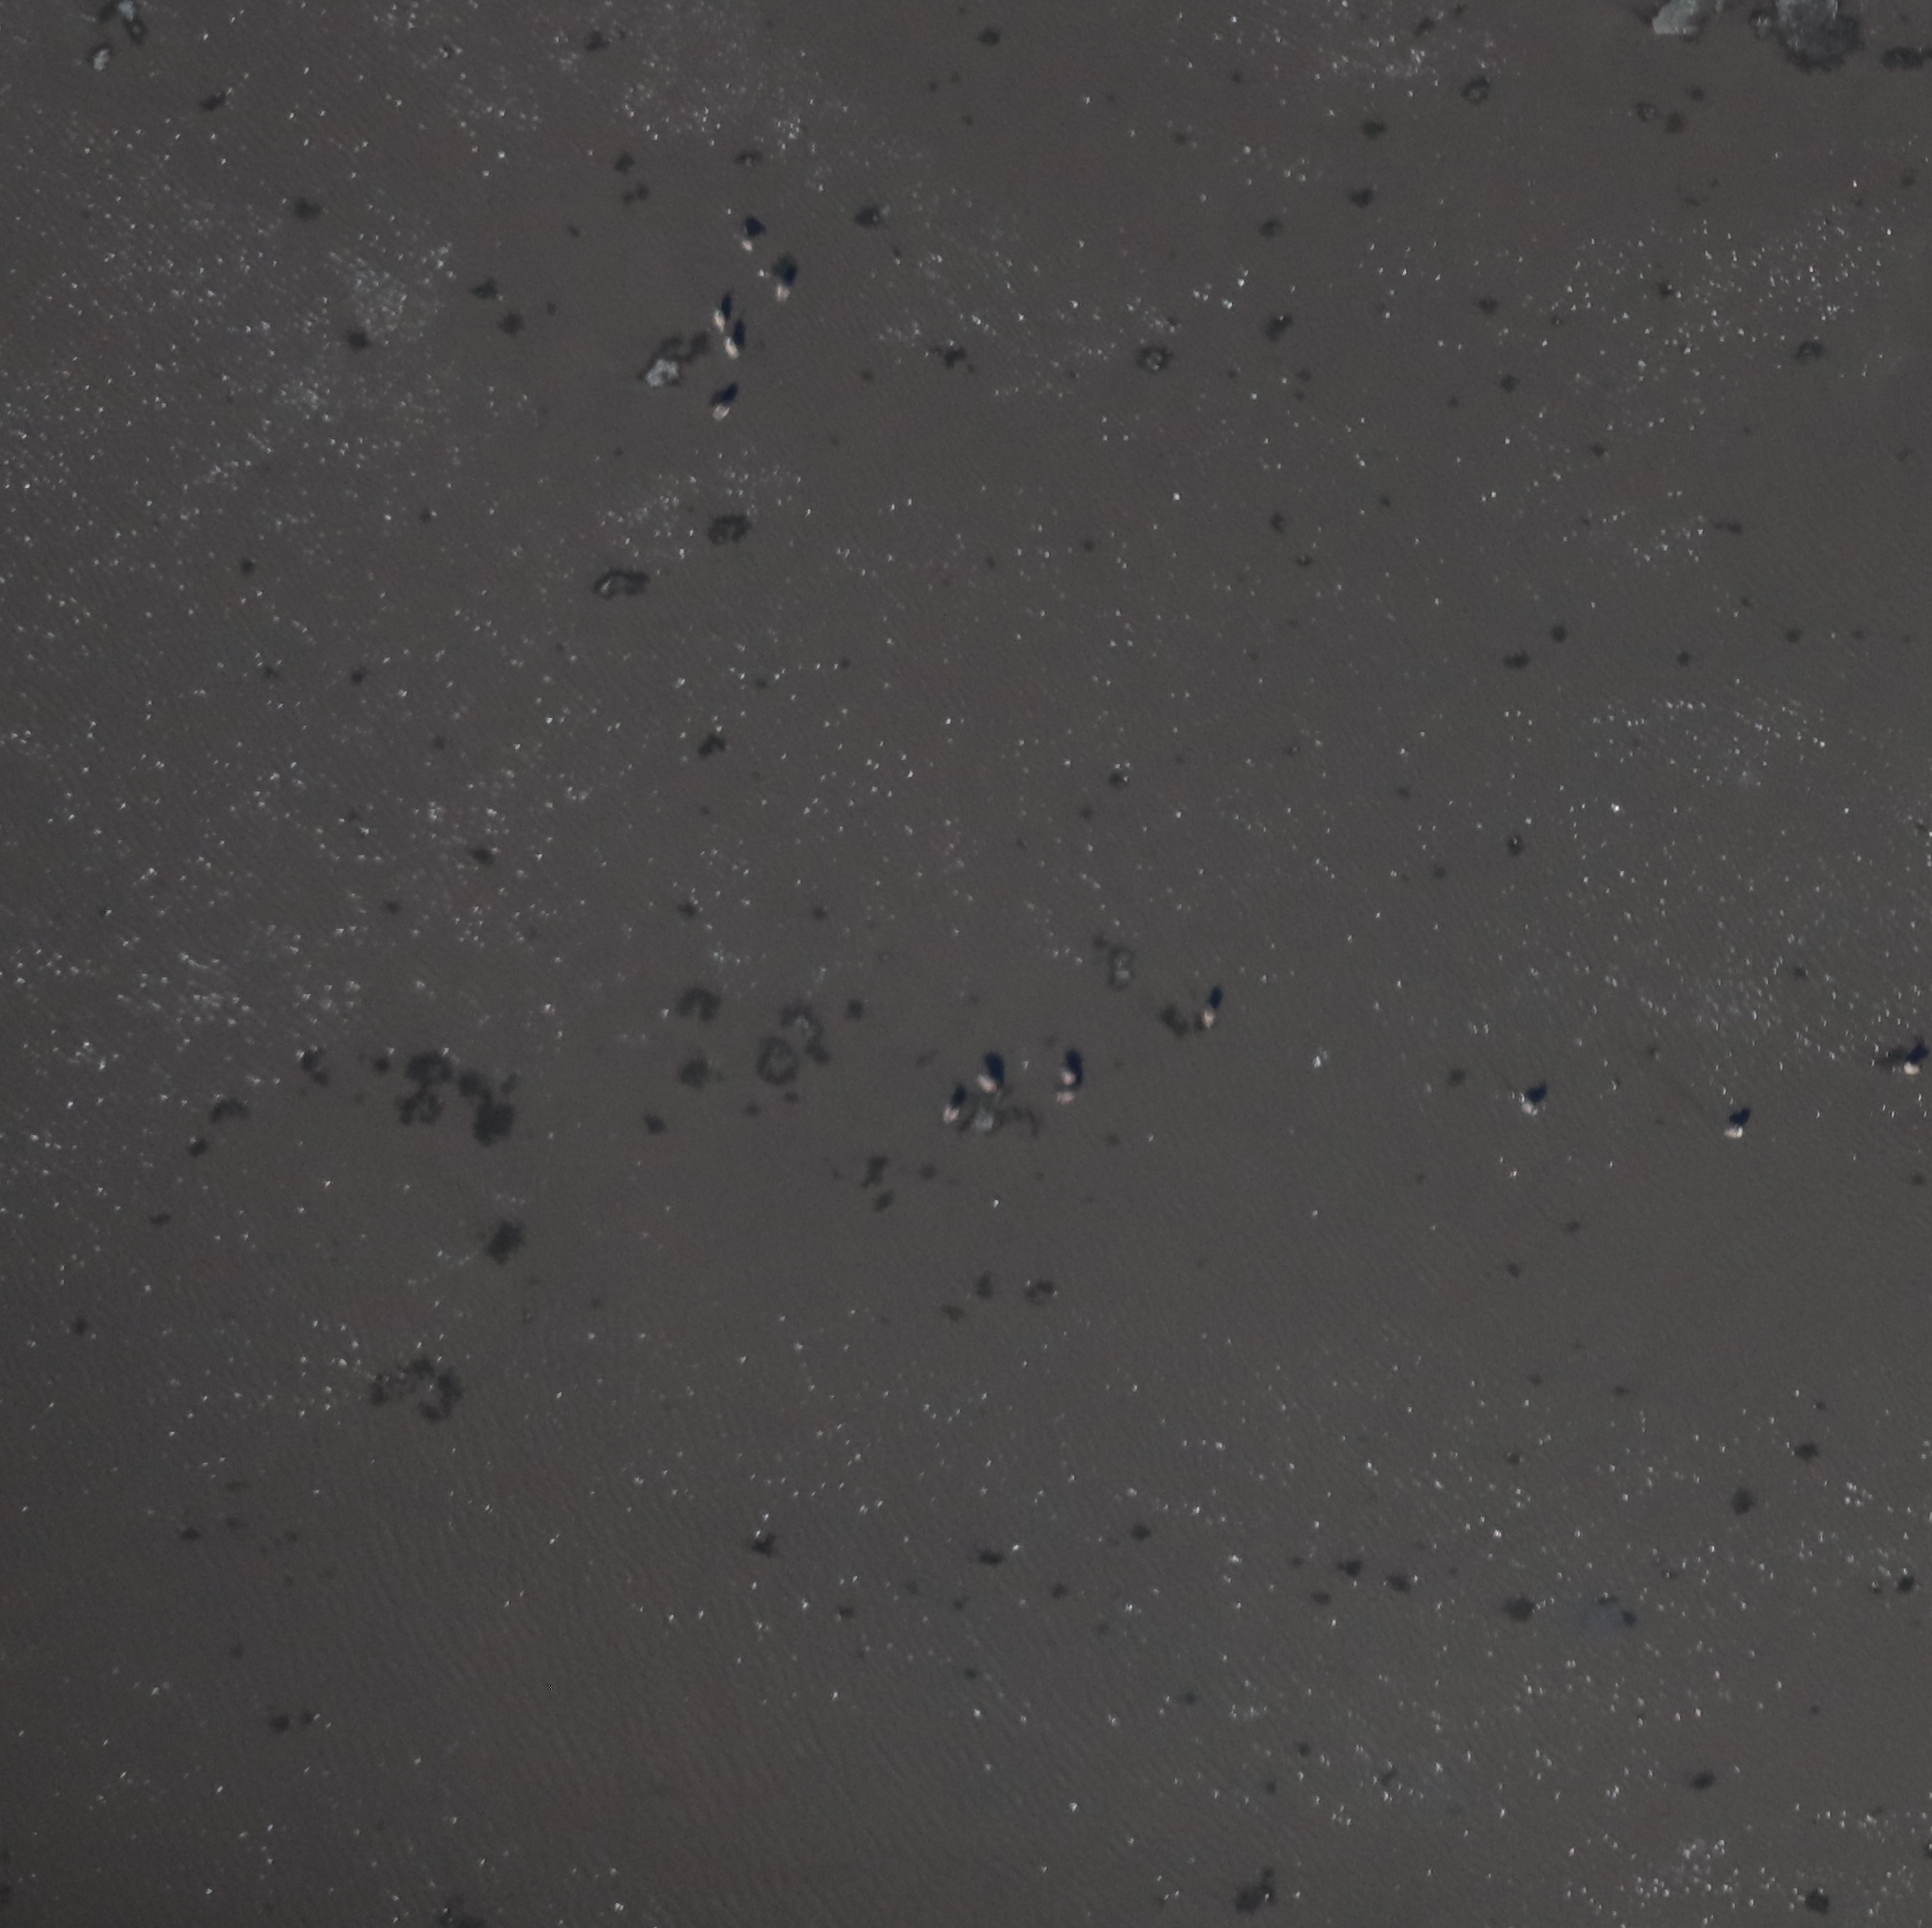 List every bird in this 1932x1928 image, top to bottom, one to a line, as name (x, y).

Canada goose (747, 244)
Canada goose (784, 293)
Canada goose (718, 321)
Canada goose (731, 349)
Canada goose (721, 411)
Canada goose (1208, 1017)
Canada goose (1911, 1069)
Canada goose (1071, 1078)
Canada goose (983, 1084)
Canada goose (1064, 1096)
Canada goose (1528, 1106)
Canada goose (951, 1113)
Canada goose (1737, 1131)